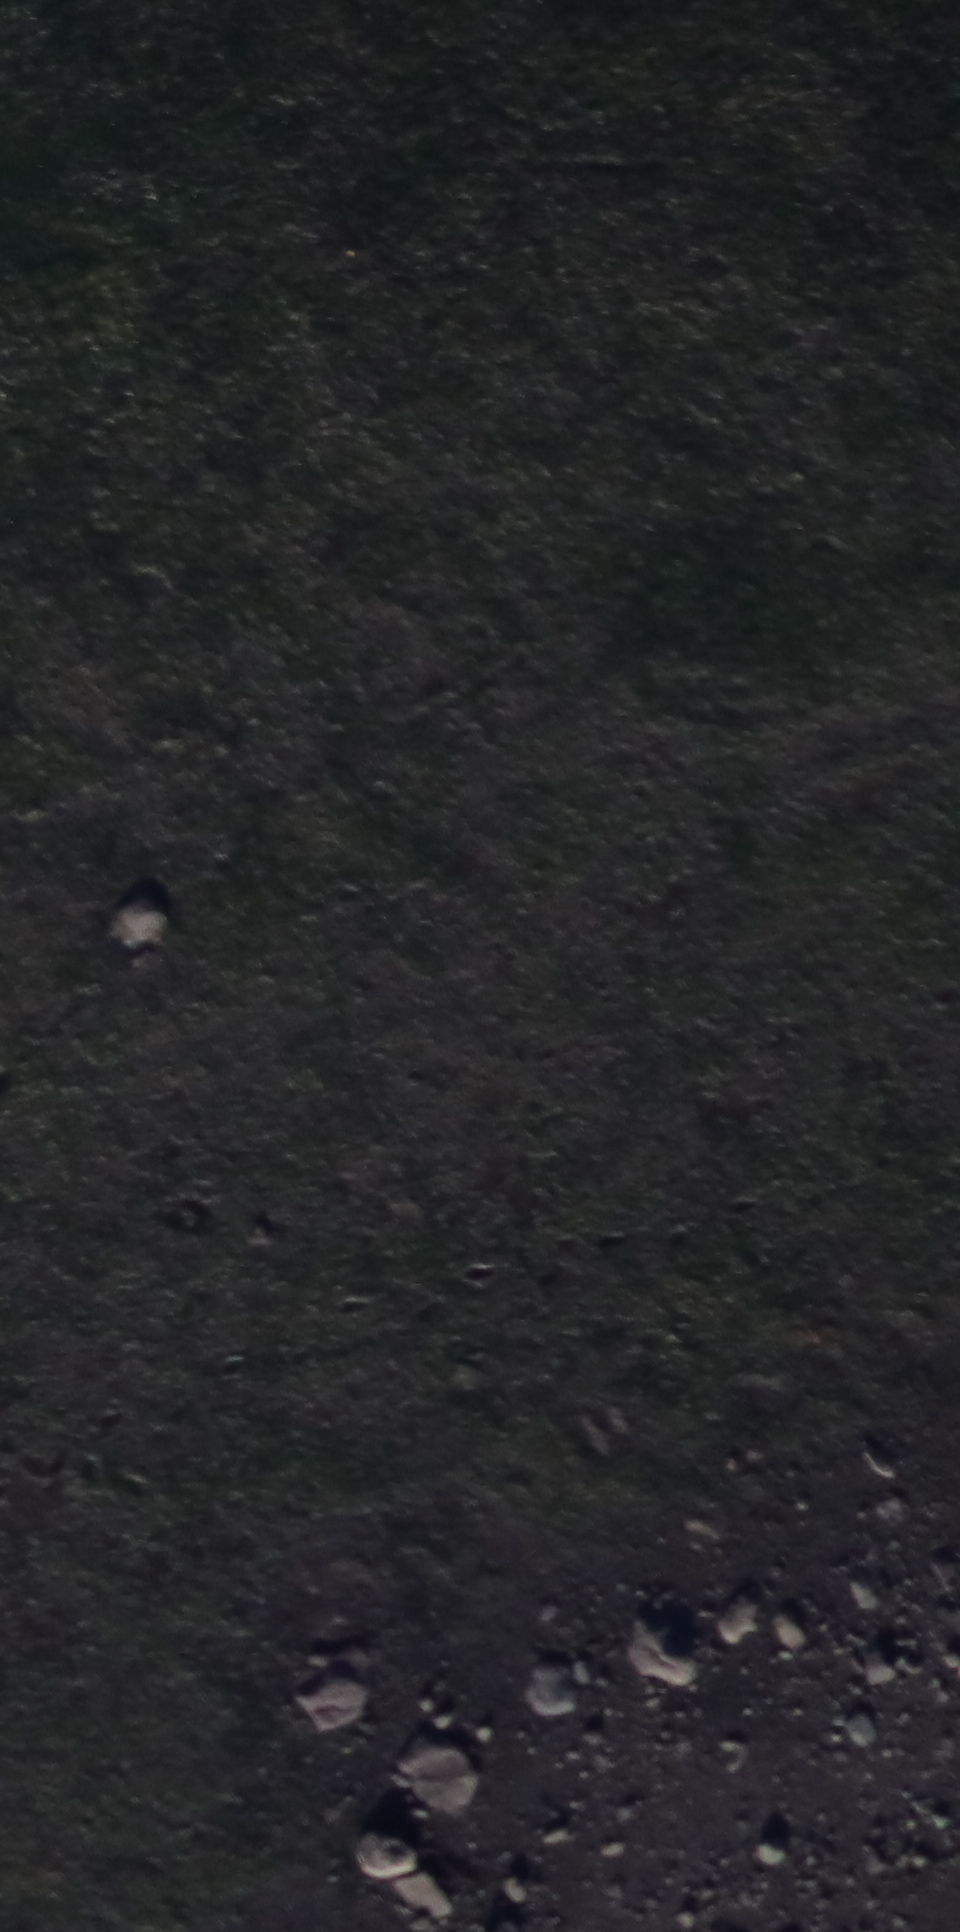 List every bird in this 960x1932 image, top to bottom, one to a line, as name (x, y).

None